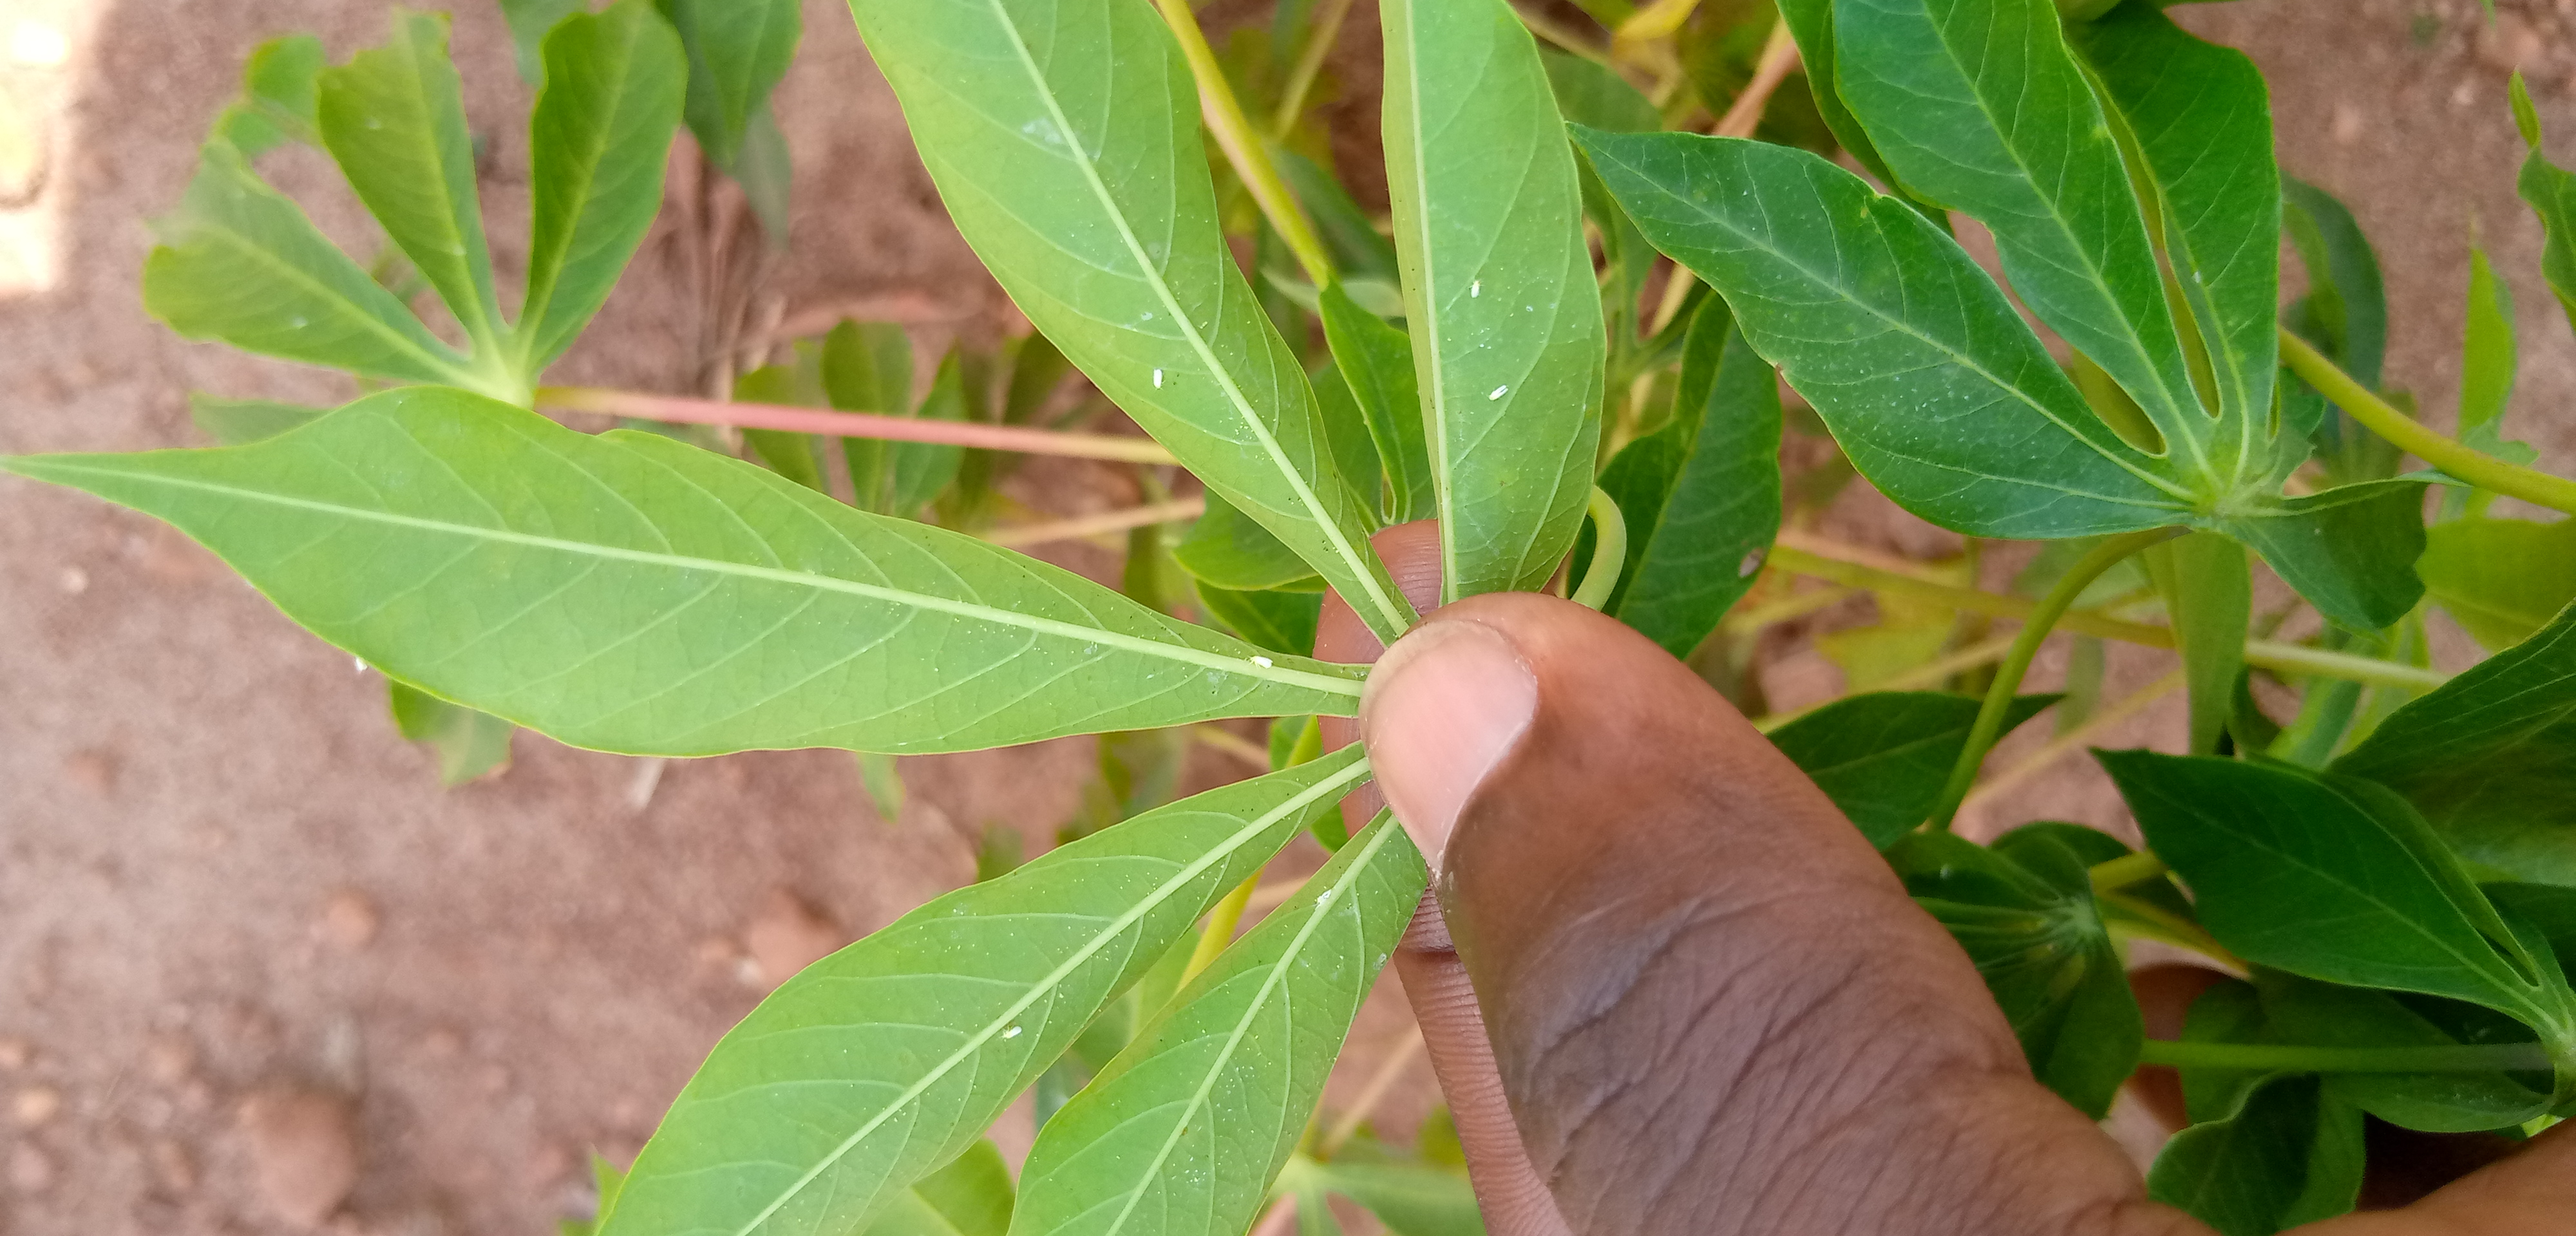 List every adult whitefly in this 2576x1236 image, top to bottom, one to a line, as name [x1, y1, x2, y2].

whitefly [1466, 277, 1484, 302]
whitefly [1148, 364, 1169, 391]
whitefly [1486, 382, 1514, 404]
whitefly [1248, 651, 1276, 671]
whitefly [353, 655, 370, 674]
whitefly [1313, 885, 1334, 910]
whitefly [998, 1020, 1026, 1042]